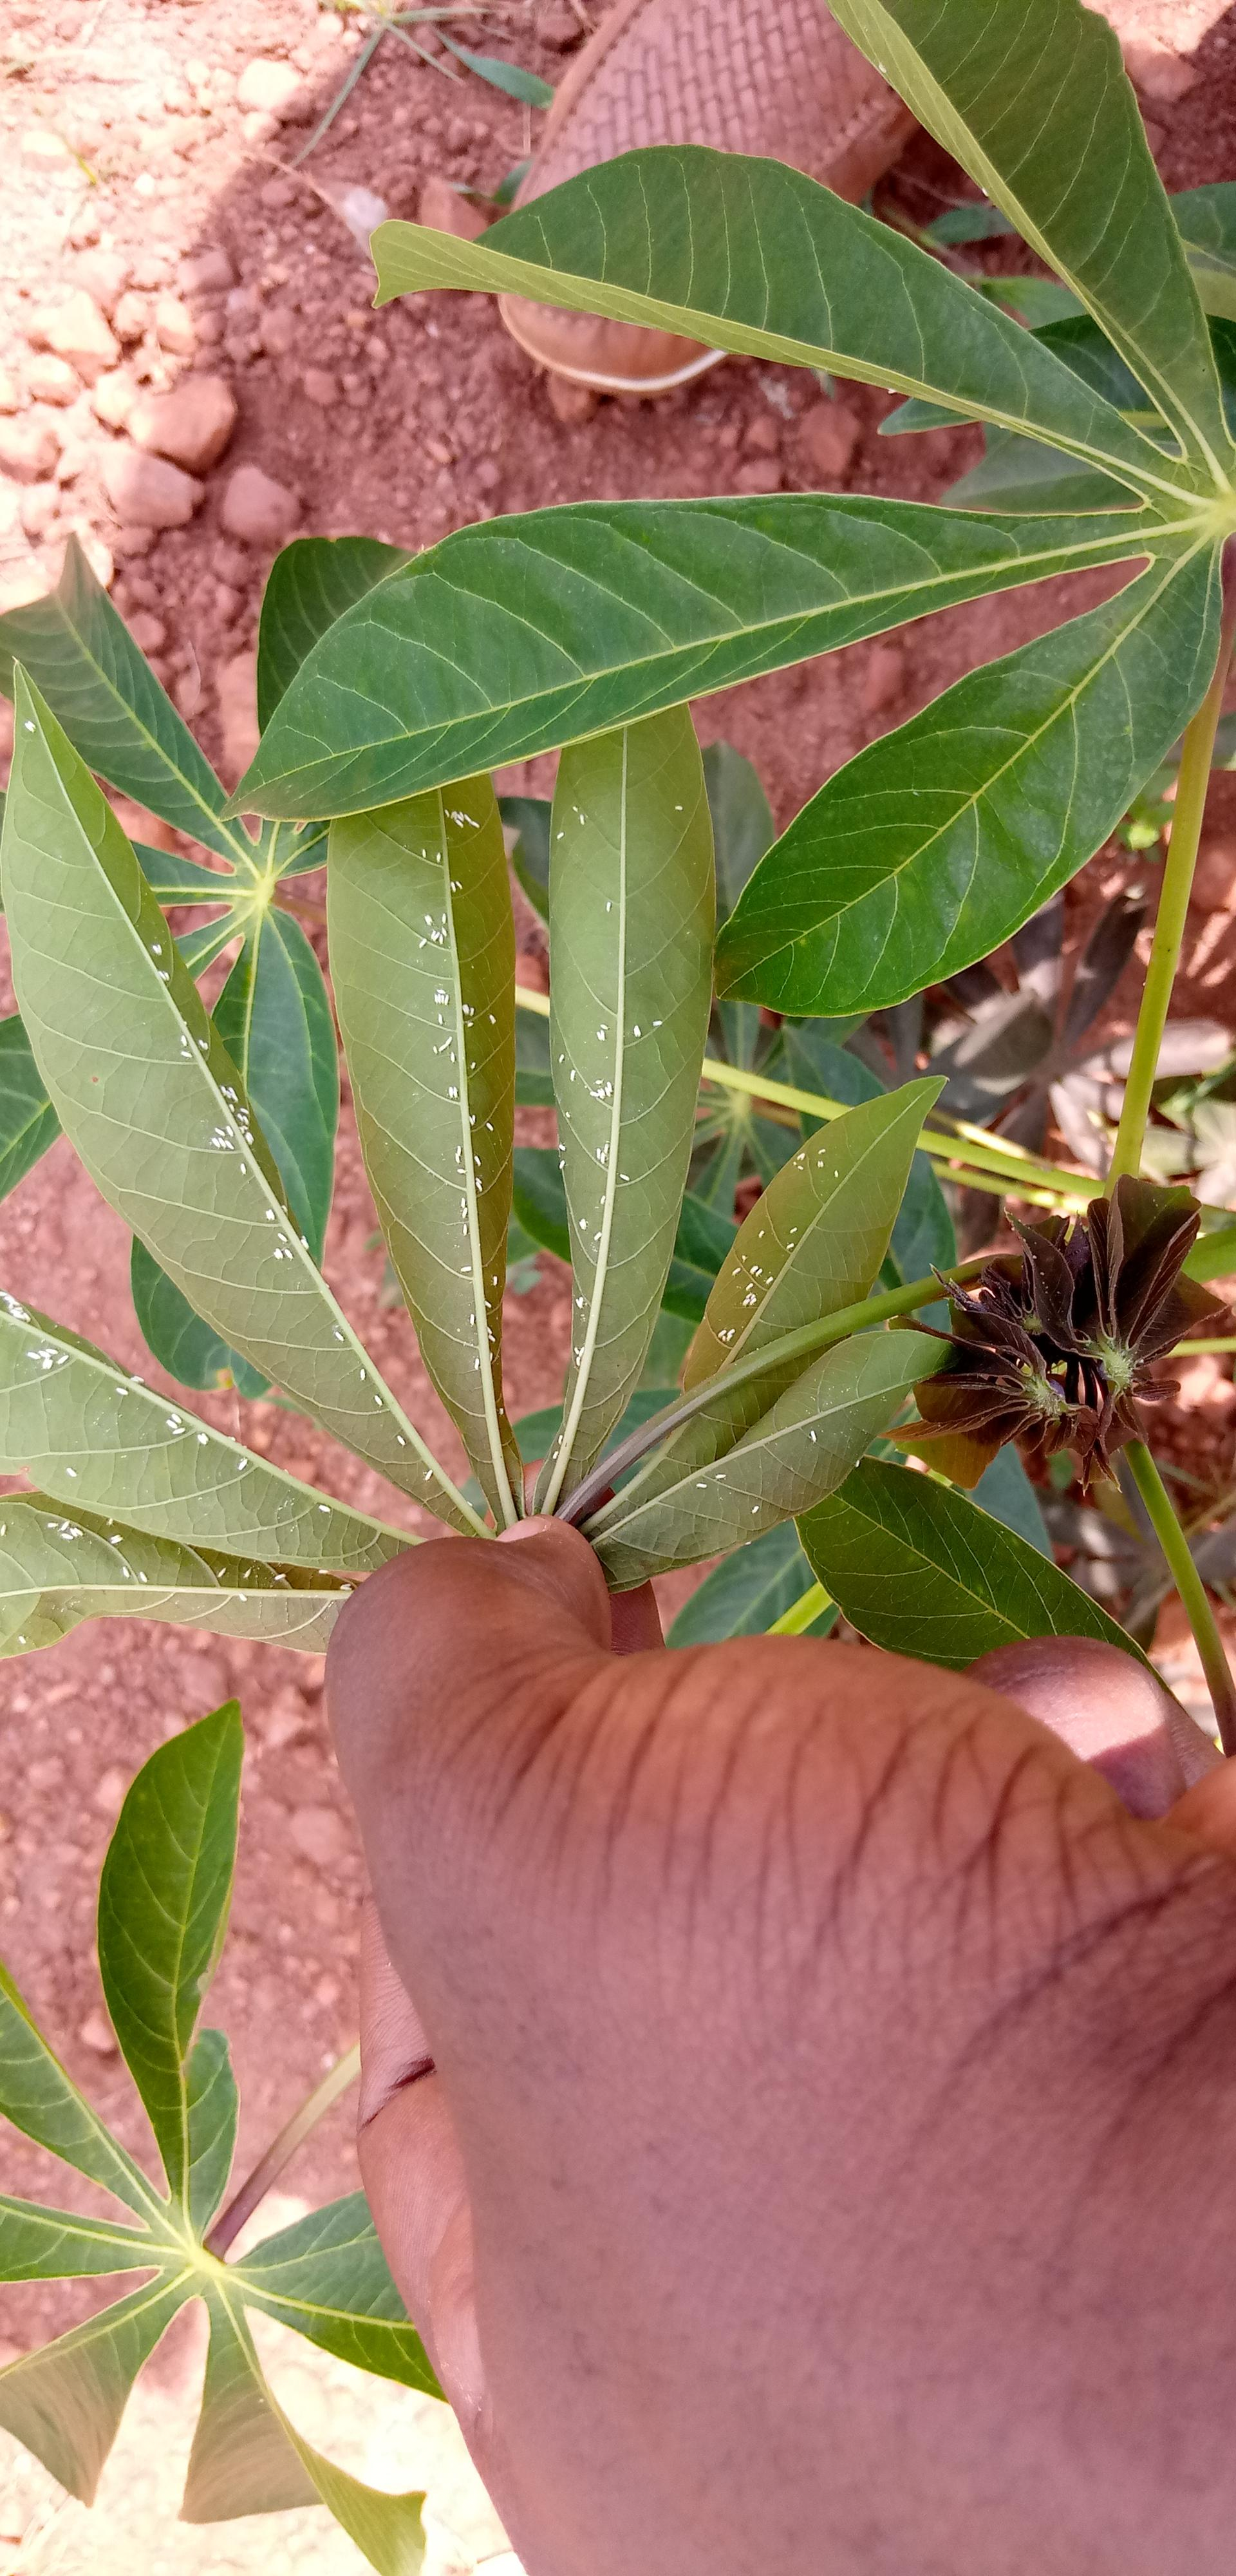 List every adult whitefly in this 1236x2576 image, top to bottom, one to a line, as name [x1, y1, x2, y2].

whitefly [28, 721, 37, 730]
whitefly [24, 722, 35, 734]
whitefly [670, 804, 686, 813]
whitefly [570, 804, 581, 813]
whitefly [444, 807, 450, 819]
whitefly [450, 808, 456, 820]
whitefly [577, 811, 588, 827]
whitefly [464, 812, 472, 823]
whitefly [457, 813, 465, 822]
whitefly [454, 820, 464, 829]
whitefly [470, 820, 482, 829]
whitefly [554, 830, 566, 841]
whitefly [420, 847, 429, 860]
whitefly [434, 850, 444, 866]
whitefly [456, 879, 465, 890]
whitefly [450, 880, 457, 893]
whitefly [603, 900, 615, 915]
whitefly [440, 911, 449, 925]
whitefly [424, 914, 432, 927]
whitefly [427, 914, 436, 924]
whitefly [441, 926, 449, 940]
whitefly [431, 929, 436, 941]
whitefly [433, 931, 440, 943]
whitefly [438, 933, 446, 947]
whitefly [417, 935, 429, 951]
whitefly [157, 943, 165, 956]
whitefly [151, 945, 158, 956]
whitefly [158, 970, 167, 982]
whitefly [164, 972, 172, 982]
whitefly [435, 988, 447, 994]
whitefly [434, 992, 438, 1004]
whitefly [440, 992, 446, 1005]
whitefly [444, 992, 450, 1007]
whitefly [438, 994, 442, 1004]
whitefly [461, 1003, 470, 1016]
whitefly [469, 1005, 476, 1018]
whitefly [436, 1011, 446, 1026]
whitefly [488, 1012, 498, 1027]
whitefly [649, 1018, 664, 1028]
whitefly [466, 1021, 475, 1030]
whitefly [598, 1021, 611, 1031]
whitefly [630, 1023, 644, 1040]
whitefly [601, 1028, 608, 1043]
whitefly [595, 1030, 601, 1042]
whitefly [180, 1033, 189, 1048]
whitefly [445, 1034, 453, 1044]
whitefly [198, 1039, 204, 1050]
whitefly [203, 1042, 212, 1052]
whitefly [438, 1043, 447, 1053]
whitefly [431, 1044, 439, 1056]
whitefly [179, 1049, 193, 1060]
whitefly [449, 1050, 458, 1064]
whitefly [556, 1052, 566, 1065]
whitefly [468, 1059, 481, 1072]
whitefly [567, 1067, 578, 1083]
whitefly [593, 1077, 606, 1085]
whitefly [605, 1080, 615, 1093]
whitefly [453, 1083, 462, 1101]
whitefly [220, 1085, 227, 1098]
whitefly [447, 1085, 454, 1099]
whitefly [604, 1085, 612, 1099]
whitefly [227, 1086, 235, 1094]
whitefly [600, 1087, 606, 1097]
whitefly [597, 1088, 605, 1101]
whitefly [226, 1090, 232, 1099]
whitefly [588, 1090, 599, 1098]
whitefly [231, 1093, 239, 1103]
whitefly [228, 1103, 236, 1114]
whitefly [239, 1106, 251, 1117]
whitefly [563, 1110, 574, 1121]
whitefly [238, 1113, 243, 1123]
whitefly [471, 1113, 476, 1123]
whitefly [468, 1115, 475, 1127]
whitefly [243, 1115, 250, 1126]
whitefly [485, 1121, 494, 1133]
whitefly [225, 1123, 236, 1138]
whitefly [214, 1126, 226, 1137]
whitefly [238, 1126, 245, 1135]
whitefly [247, 1132, 257, 1144]
whitefly [245, 1133, 252, 1146]
whitefly [211, 1135, 221, 1149]
whitefly [218, 1137, 227, 1149]
whitefly [225, 1139, 235, 1151]
whitefly [603, 1141, 611, 1154]
whitefly [557, 1142, 567, 1153]
whitefly [456, 1144, 465, 1156]
whitefly [594, 1145, 601, 1160]
whitefly [816, 1147, 828, 1156]
whitefly [600, 1151, 608, 1168]
whitefly [796, 1152, 806, 1162]
whitefly [453, 1153, 464, 1166]
whitefly [473, 1154, 482, 1167]
whitefly [557, 1158, 566, 1172]
whitefly [820, 1159, 826, 1170]
whitefly [816, 1160, 820, 1170]
whitefly [239, 1160, 250, 1175]
whitefly [792, 1160, 797, 1166]
whitefly [797, 1164, 805, 1171]
whitefly [456, 1166, 467, 1175]
whitefly [832, 1168, 841, 1179]
whitefly [618, 1172, 632, 1183]
whitefly [475, 1177, 484, 1184]
whitefly [475, 1182, 484, 1194]
whitefly [599, 1193, 606, 1206]
whitefly [460, 1196, 467, 1208]
whitefly [281, 1203, 289, 1214]
whitefly [461, 1206, 469, 1220]
whitefly [269, 1208, 277, 1221]
whitefly [264, 1209, 271, 1221]
whitefly [582, 1217, 590, 1227]
whitefly [579, 1220, 585, 1232]
whitefly [461, 1223, 469, 1237]
whitefly [786, 1226, 799, 1236]
whitefly [756, 1229, 767, 1240]
whitefly [593, 1230, 603, 1243]
whitefly [277, 1231, 290, 1244]
whitefly [299, 1237, 311, 1251]
whitefly [784, 1242, 797, 1251]
whitefly [275, 1247, 285, 1260]
whitefly [283, 1248, 295, 1260]
whitefly [274, 1251, 280, 1260]
whitefly [738, 1253, 748, 1265]
whitefly [748, 1264, 760, 1276]
whitefly [458, 1265, 473, 1274]
whitefly [731, 1267, 742, 1278]
whitefly [755, 1267, 763, 1277]
whitefly [491, 1273, 501, 1288]
whitefly [765, 1276, 774, 1285]
whitefly [745, 1282, 755, 1292]
whitefly [1, 1291, 10, 1297]
whitefly [745, 1293, 753, 1300]
whitefly [751, 1293, 756, 1300]
whitefly [573, 1294, 586, 1311]
whitefly [4, 1295, 17, 1301]
whitefly [749, 1298, 757, 1306]
whitefly [742, 1298, 747, 1307]
whitefly [745, 1298, 751, 1306]
whitefly [483, 1300, 494, 1310]
whitefly [11, 1301, 21, 1307]
whitefly [7, 1303, 14, 1309]
whitefly [10, 1309, 19, 1314]
whitefly [23, 1311, 32, 1323]
whitefly [467, 1312, 476, 1327]
whitefly [13, 1313, 24, 1321]
whitefly [486, 1325, 494, 1335]
whitefly [727, 1328, 736, 1337]
whitefly [333, 1329, 346, 1344]
whitefly [717, 1329, 727, 1338]
whitefly [487, 1334, 497, 1344]
whitefly [722, 1334, 726, 1343]
whitefly [726, 1334, 733, 1342]
whitefly [573, 1345, 580, 1356]
whitefly [578, 1346, 586, 1358]
whitefly [45, 1348, 58, 1355]
whitefly [39, 1349, 51, 1358]
whitefly [26, 1351, 41, 1360]
whitefly [57, 1353, 70, 1365]
whitefly [473, 1355, 482, 1372]
whitefly [575, 1356, 583, 1368]
whitefly [42, 1356, 50, 1371]
whitefly [47, 1359, 53, 1371]
whitefly [357, 1367, 369, 1385]
whitefly [134, 1375, 145, 1385]
whitefly [130, 1376, 139, 1384]
whitefly [113, 1386, 129, 1397]
whitefly [372, 1394, 386, 1408]
whitefly [496, 1406, 506, 1416]
whitefly [171, 1412, 184, 1423]
whitefly [164, 1418, 178, 1430]
whitefly [172, 1426, 187, 1437]
whitefly [808, 1426, 819, 1444]
whitefly [556, 1432, 565, 1447]
whitefly [201, 1432, 211, 1443]
whitefly [394, 1433, 409, 1449]
whitefly [196, 1434, 206, 1446]
whitefly [552, 1448, 559, 1462]
whitefly [235, 1456, 251, 1472]
whitefly [854, 1459, 861, 1469]
whitefly [64, 1466, 80, 1481]
whitefly [423, 1466, 435, 1483]
whitefly [714, 1472, 728, 1480]
whitefly [694, 1482, 709, 1491]
whitefly [316, 1502, 333, 1515]
whitefly [751, 1504, 760, 1516]
whitefly [104, 1517, 115, 1526]
whitefly [59, 1519, 71, 1531]
whitefly [45, 1520, 59, 1529]
whitefly [1, 1522, 9, 1538]
whitefly [69, 1526, 77, 1537]
whitefly [73, 1526, 84, 1537]
whitefly [58, 1531, 75, 1541]
whitefly [110, 1533, 122, 1540]
whitefly [111, 1537, 124, 1546]
whitefly [121, 1564, 131, 1578]
whitefly [214, 1565, 229, 1578]
whitefly [242, 1566, 254, 1580]
whitefly [316, 1568, 331, 1575]
whitefly [138, 1569, 151, 1585]
whitefly [270, 1569, 289, 1584]
whitefly [339, 1581, 354, 1593]
whitefly [237, 1592, 250, 1604]
whitefly [16, 1634, 28, 1645]